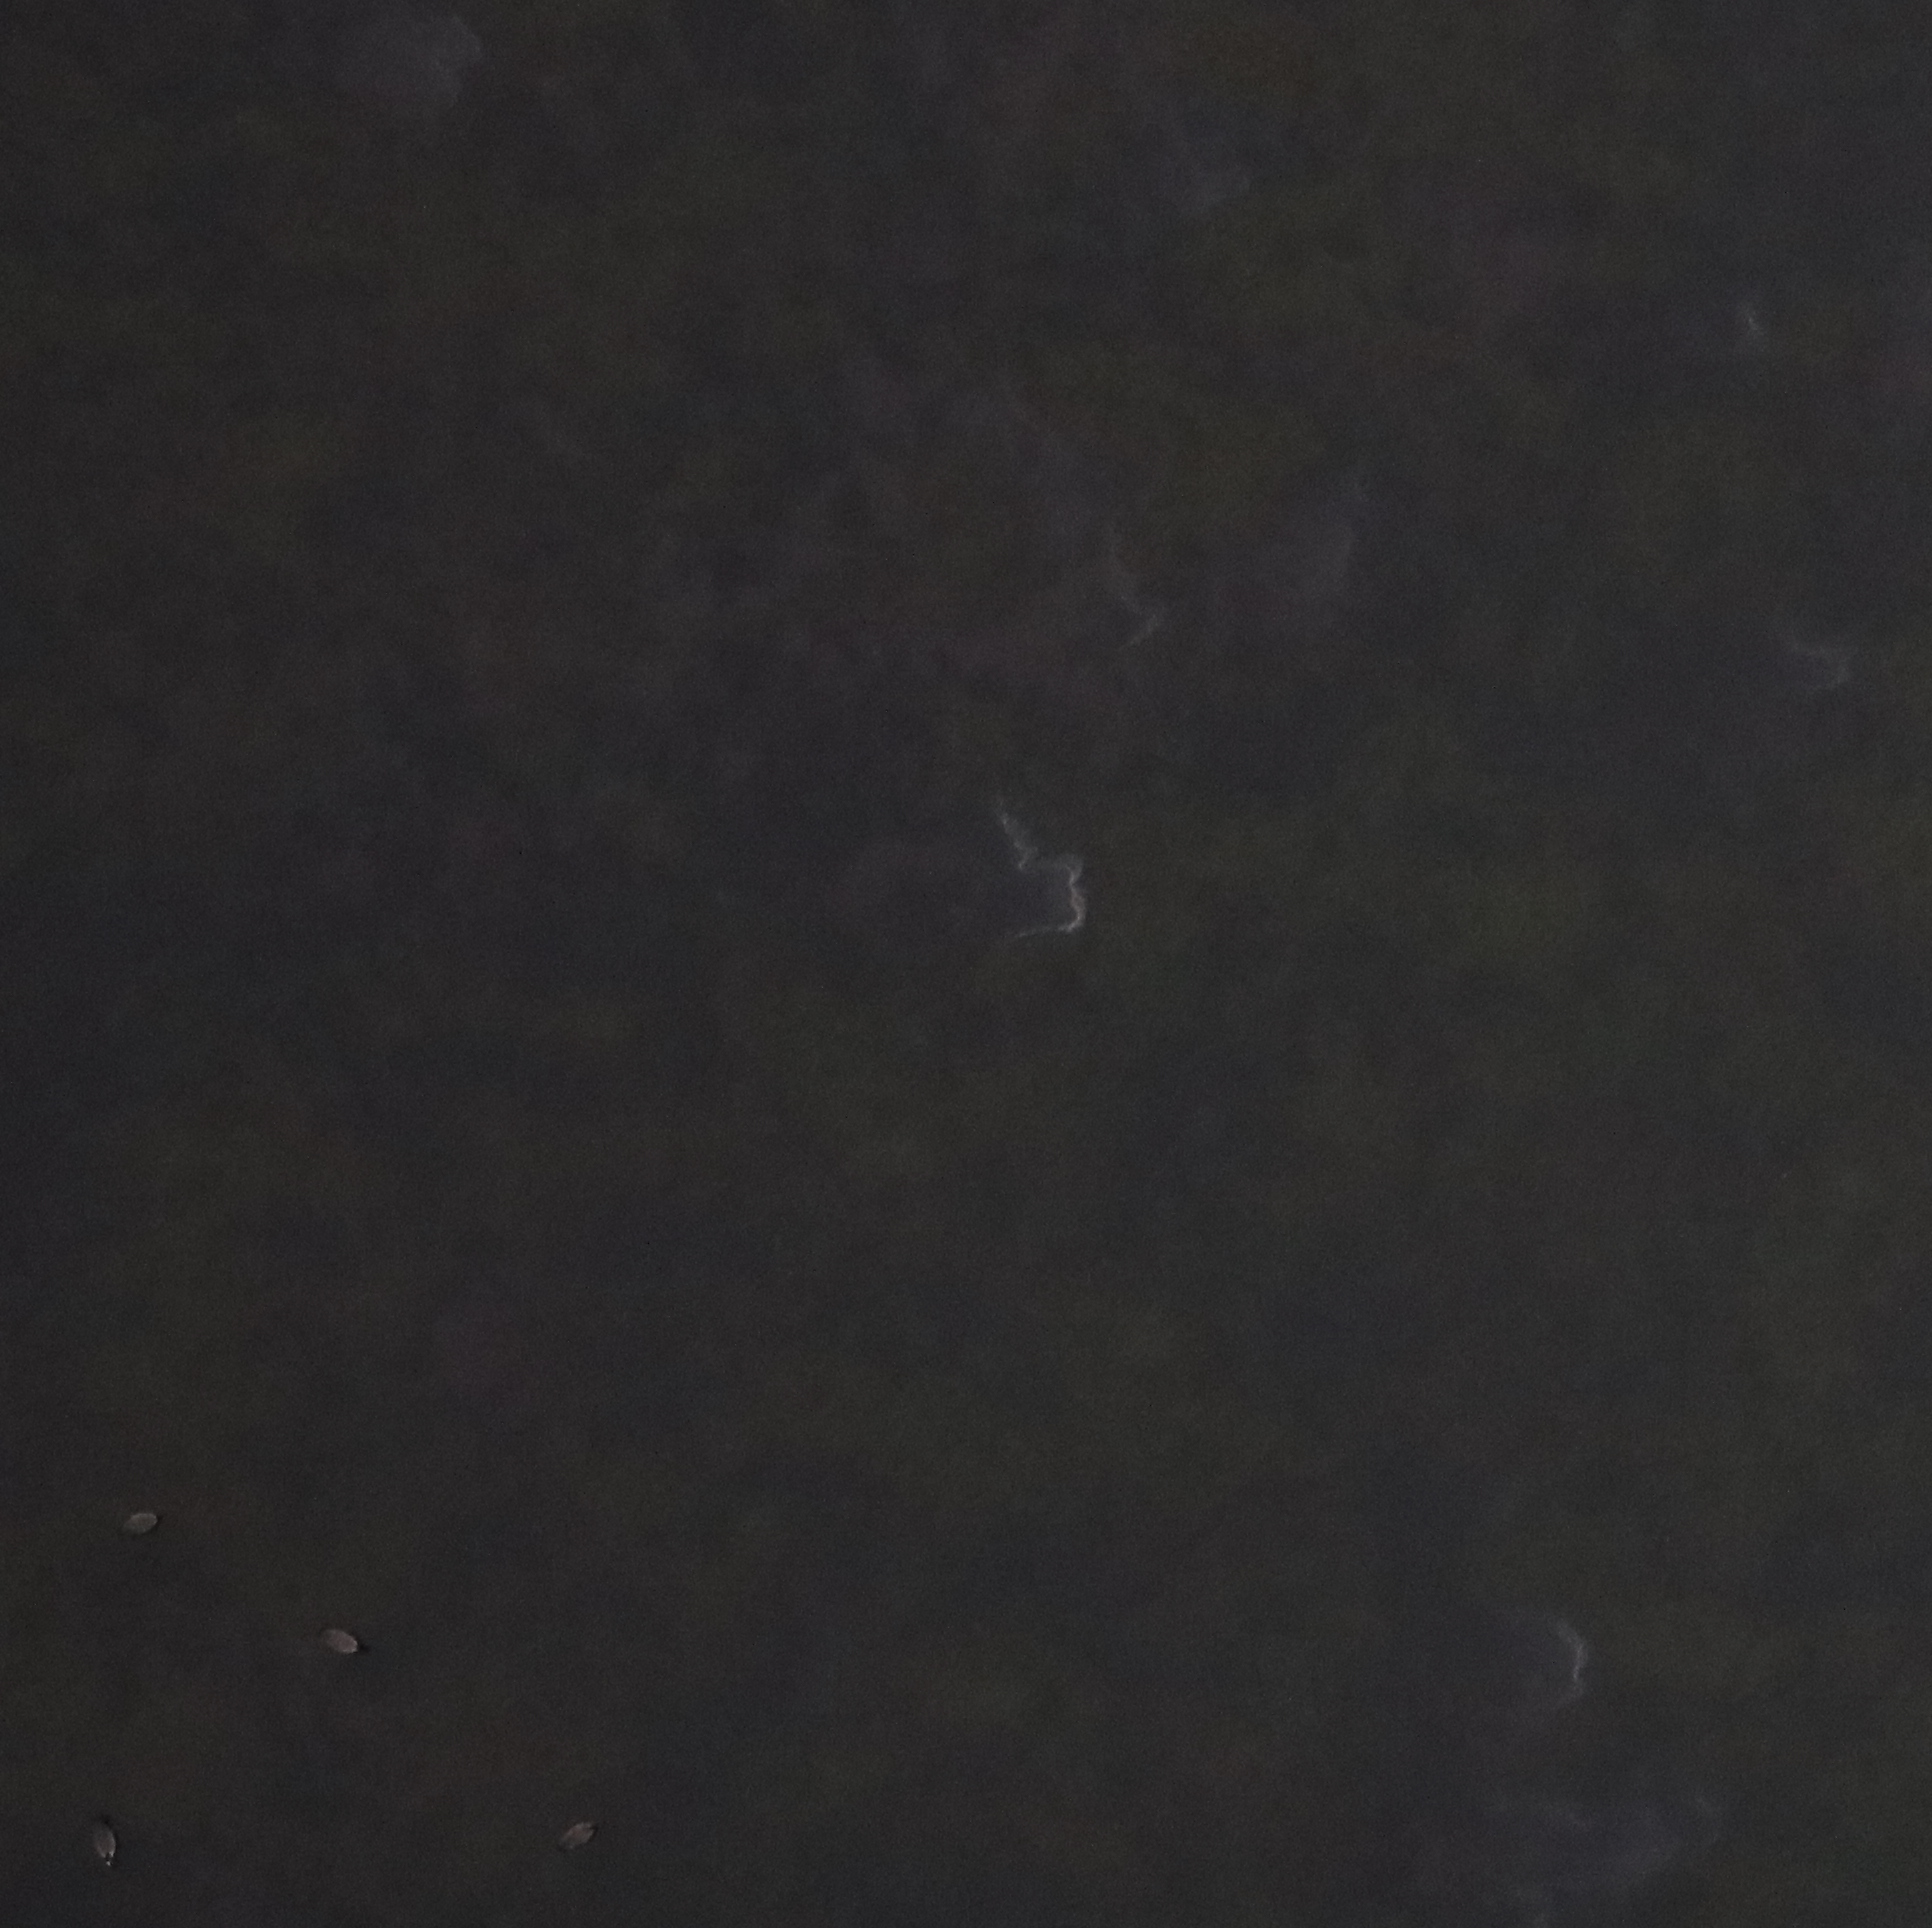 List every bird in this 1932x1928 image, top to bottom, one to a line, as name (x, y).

Canada goose (141, 1523)
Canada goose (343, 1642)
Canada goose (573, 1841)
Canada goose (106, 1843)